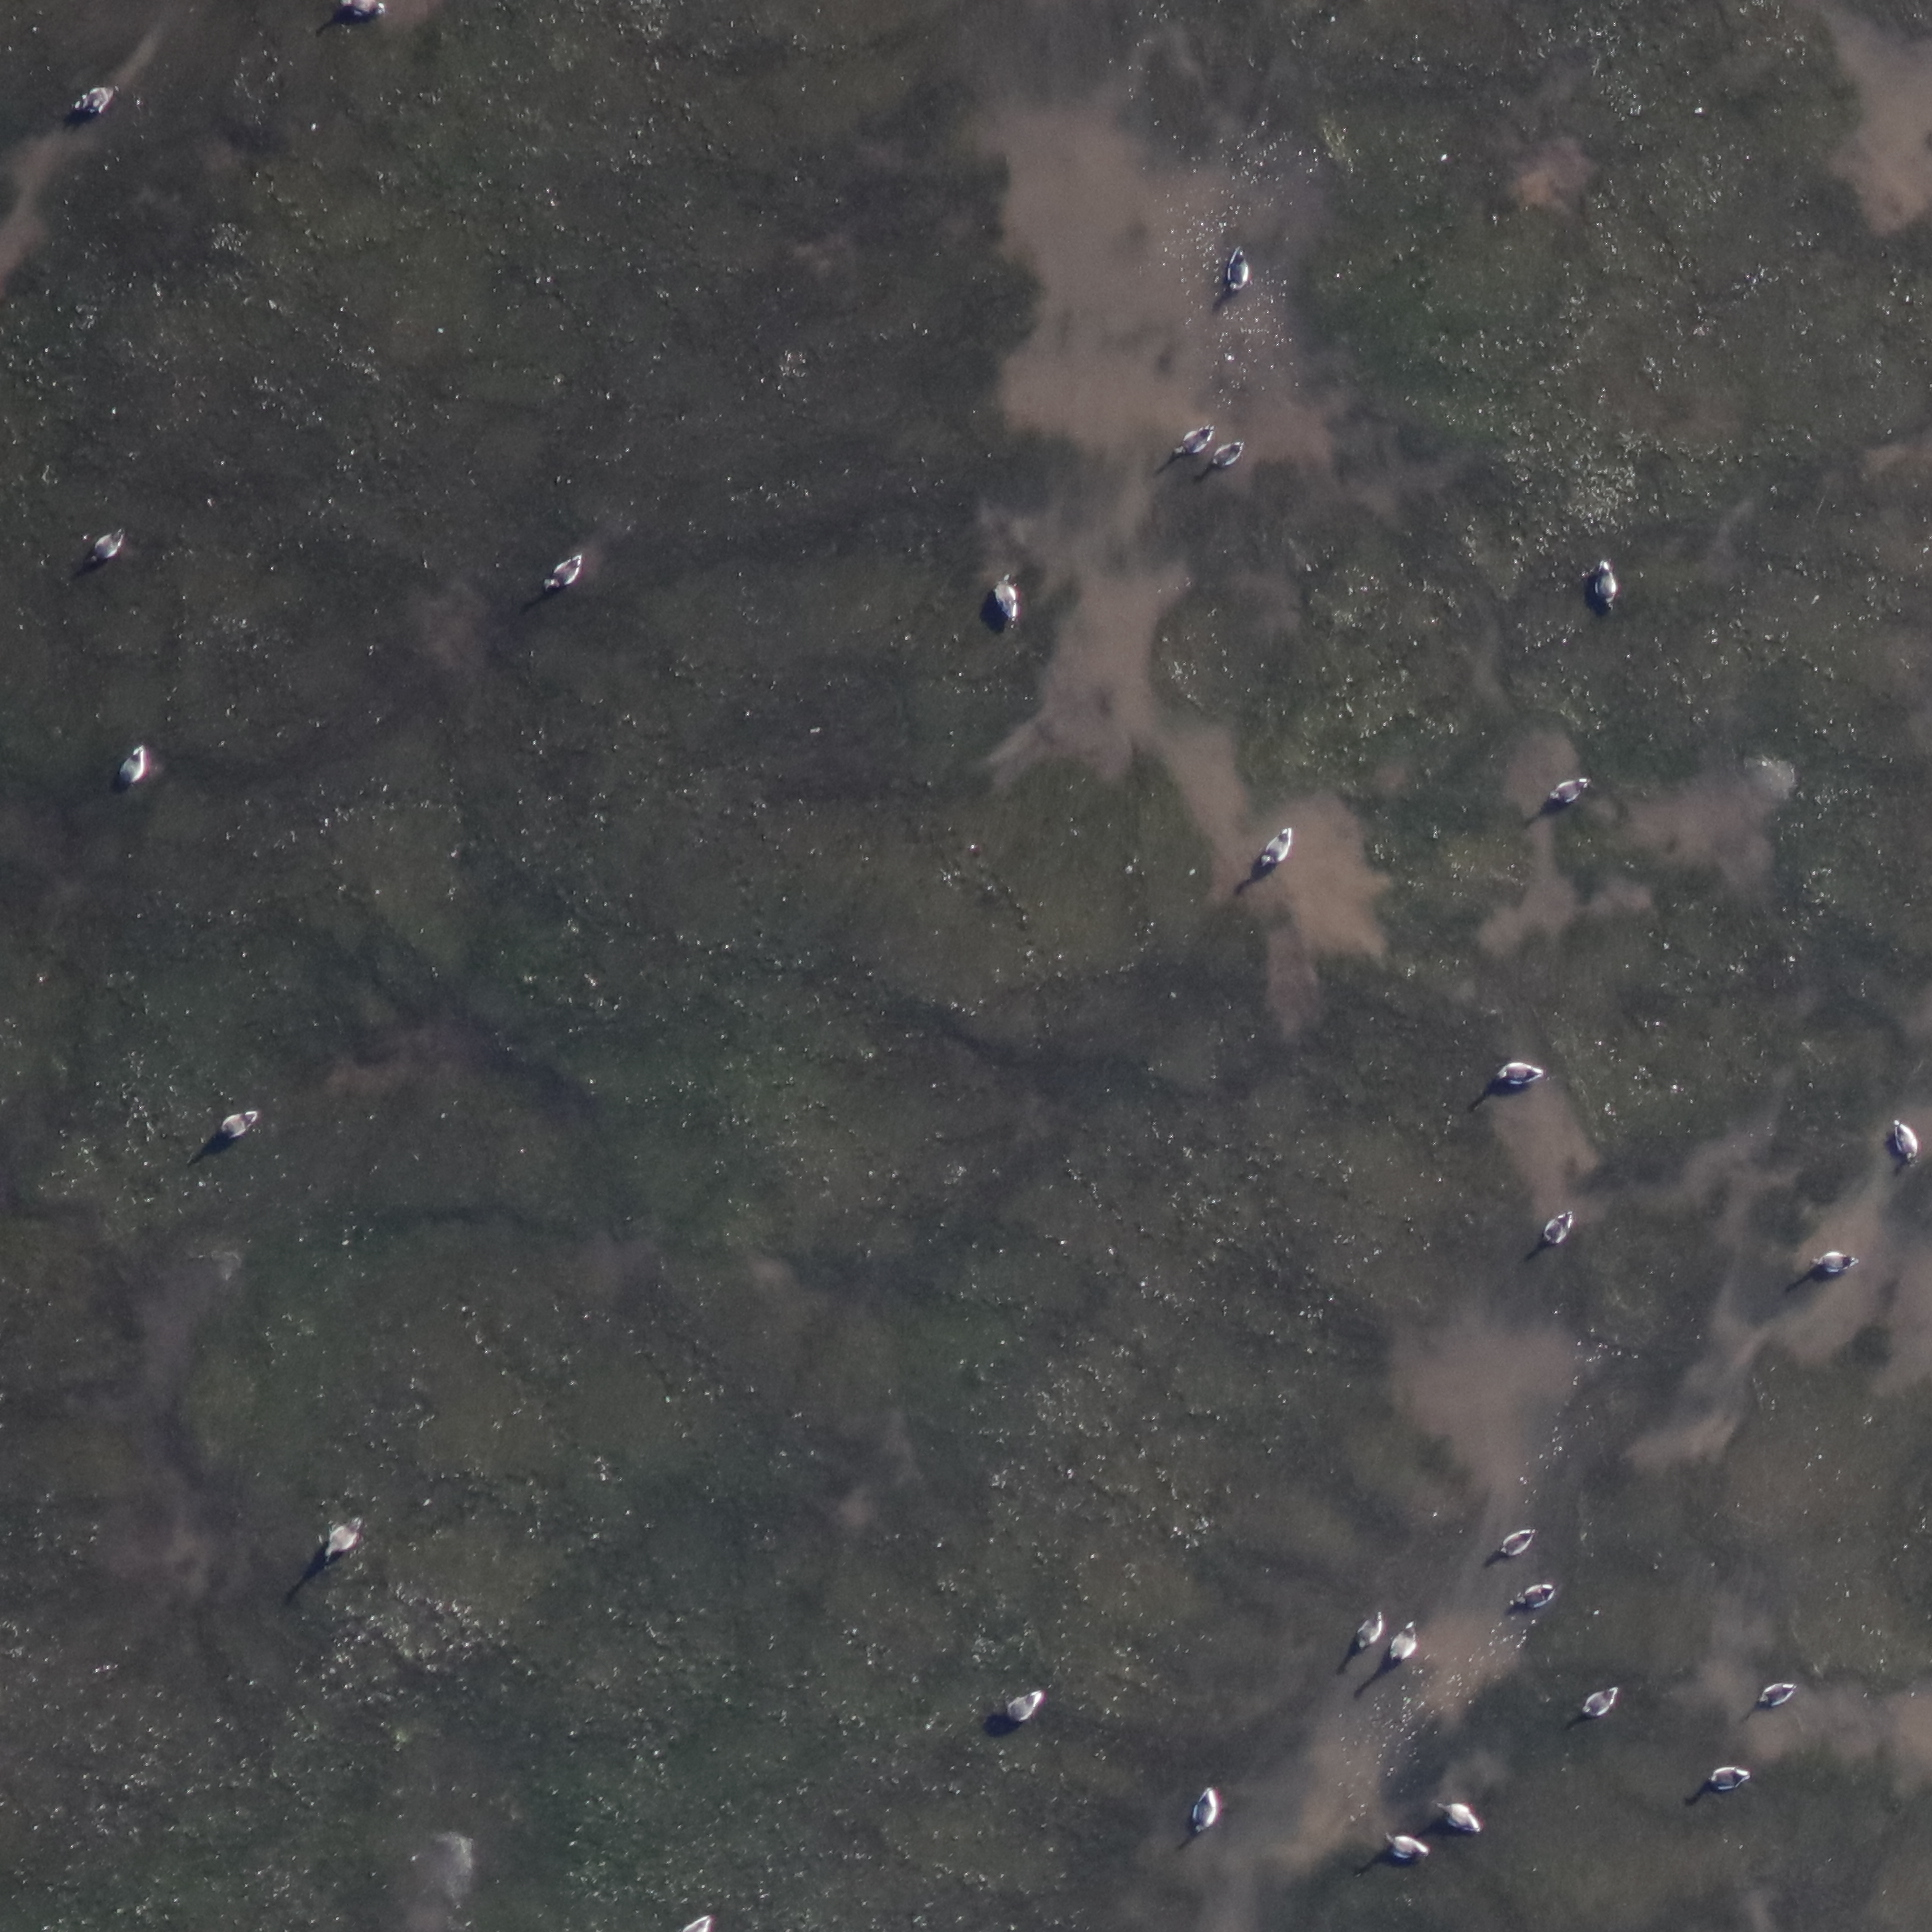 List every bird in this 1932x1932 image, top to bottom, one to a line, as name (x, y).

brant (95, 103)
brant (1237, 272)
brant (1198, 446)
brant (1227, 456)
brant (107, 547)
brant (566, 572)
brant (1604, 586)
brant (1007, 599)
brant (134, 769)
brant (1570, 791)
brant (1278, 849)
brant (1518, 1074)
brant (237, 1125)
brant (1905, 1143)
brant (1556, 1230)
brant (1834, 1262)
brant (342, 1539)
brant (1516, 1544)
brant (1537, 1597)
brant (1373, 1633)
brant (1404, 1642)
brant (1778, 1692)
brant (1599, 1702)
brant (1023, 1705)
brant (1726, 1779)
brant (1205, 1812)
brant (1462, 1816)
brant (1406, 1846)